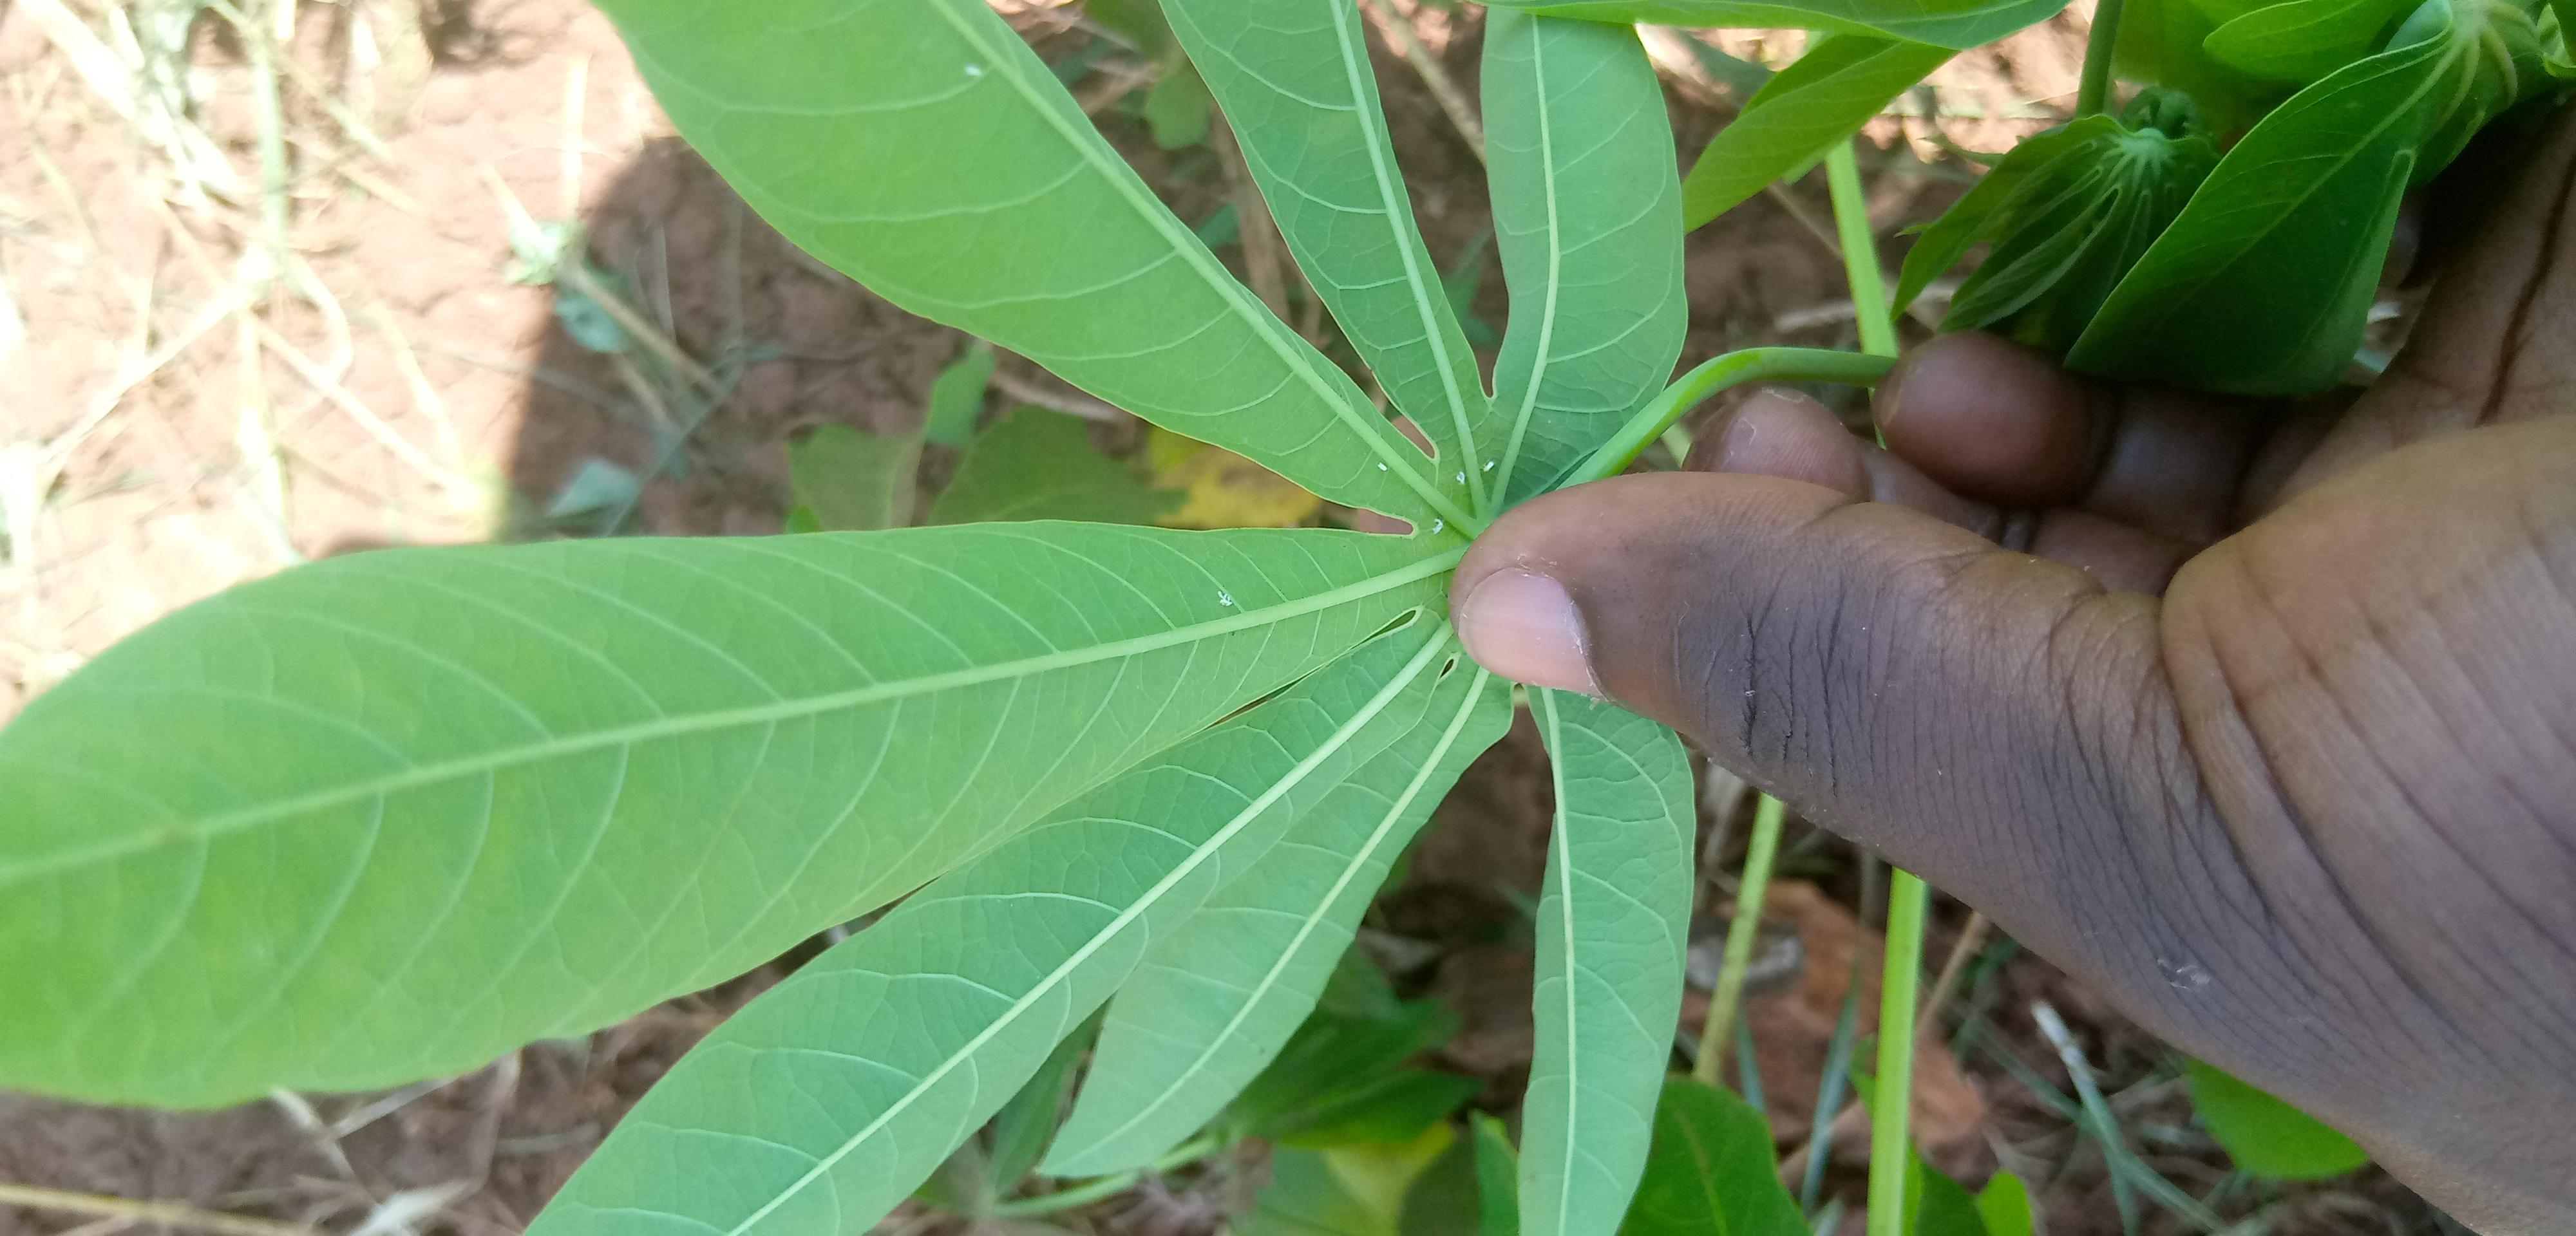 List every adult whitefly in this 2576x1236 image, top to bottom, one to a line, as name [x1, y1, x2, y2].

whitefly [961, 61, 985, 81]
whitefly [1481, 459, 1498, 473]
whitefly [1377, 460, 1390, 473]
whitefly [1455, 468, 1469, 485]
whitefly [1430, 516, 1447, 536]
whitefly [1215, 588, 1235, 609]